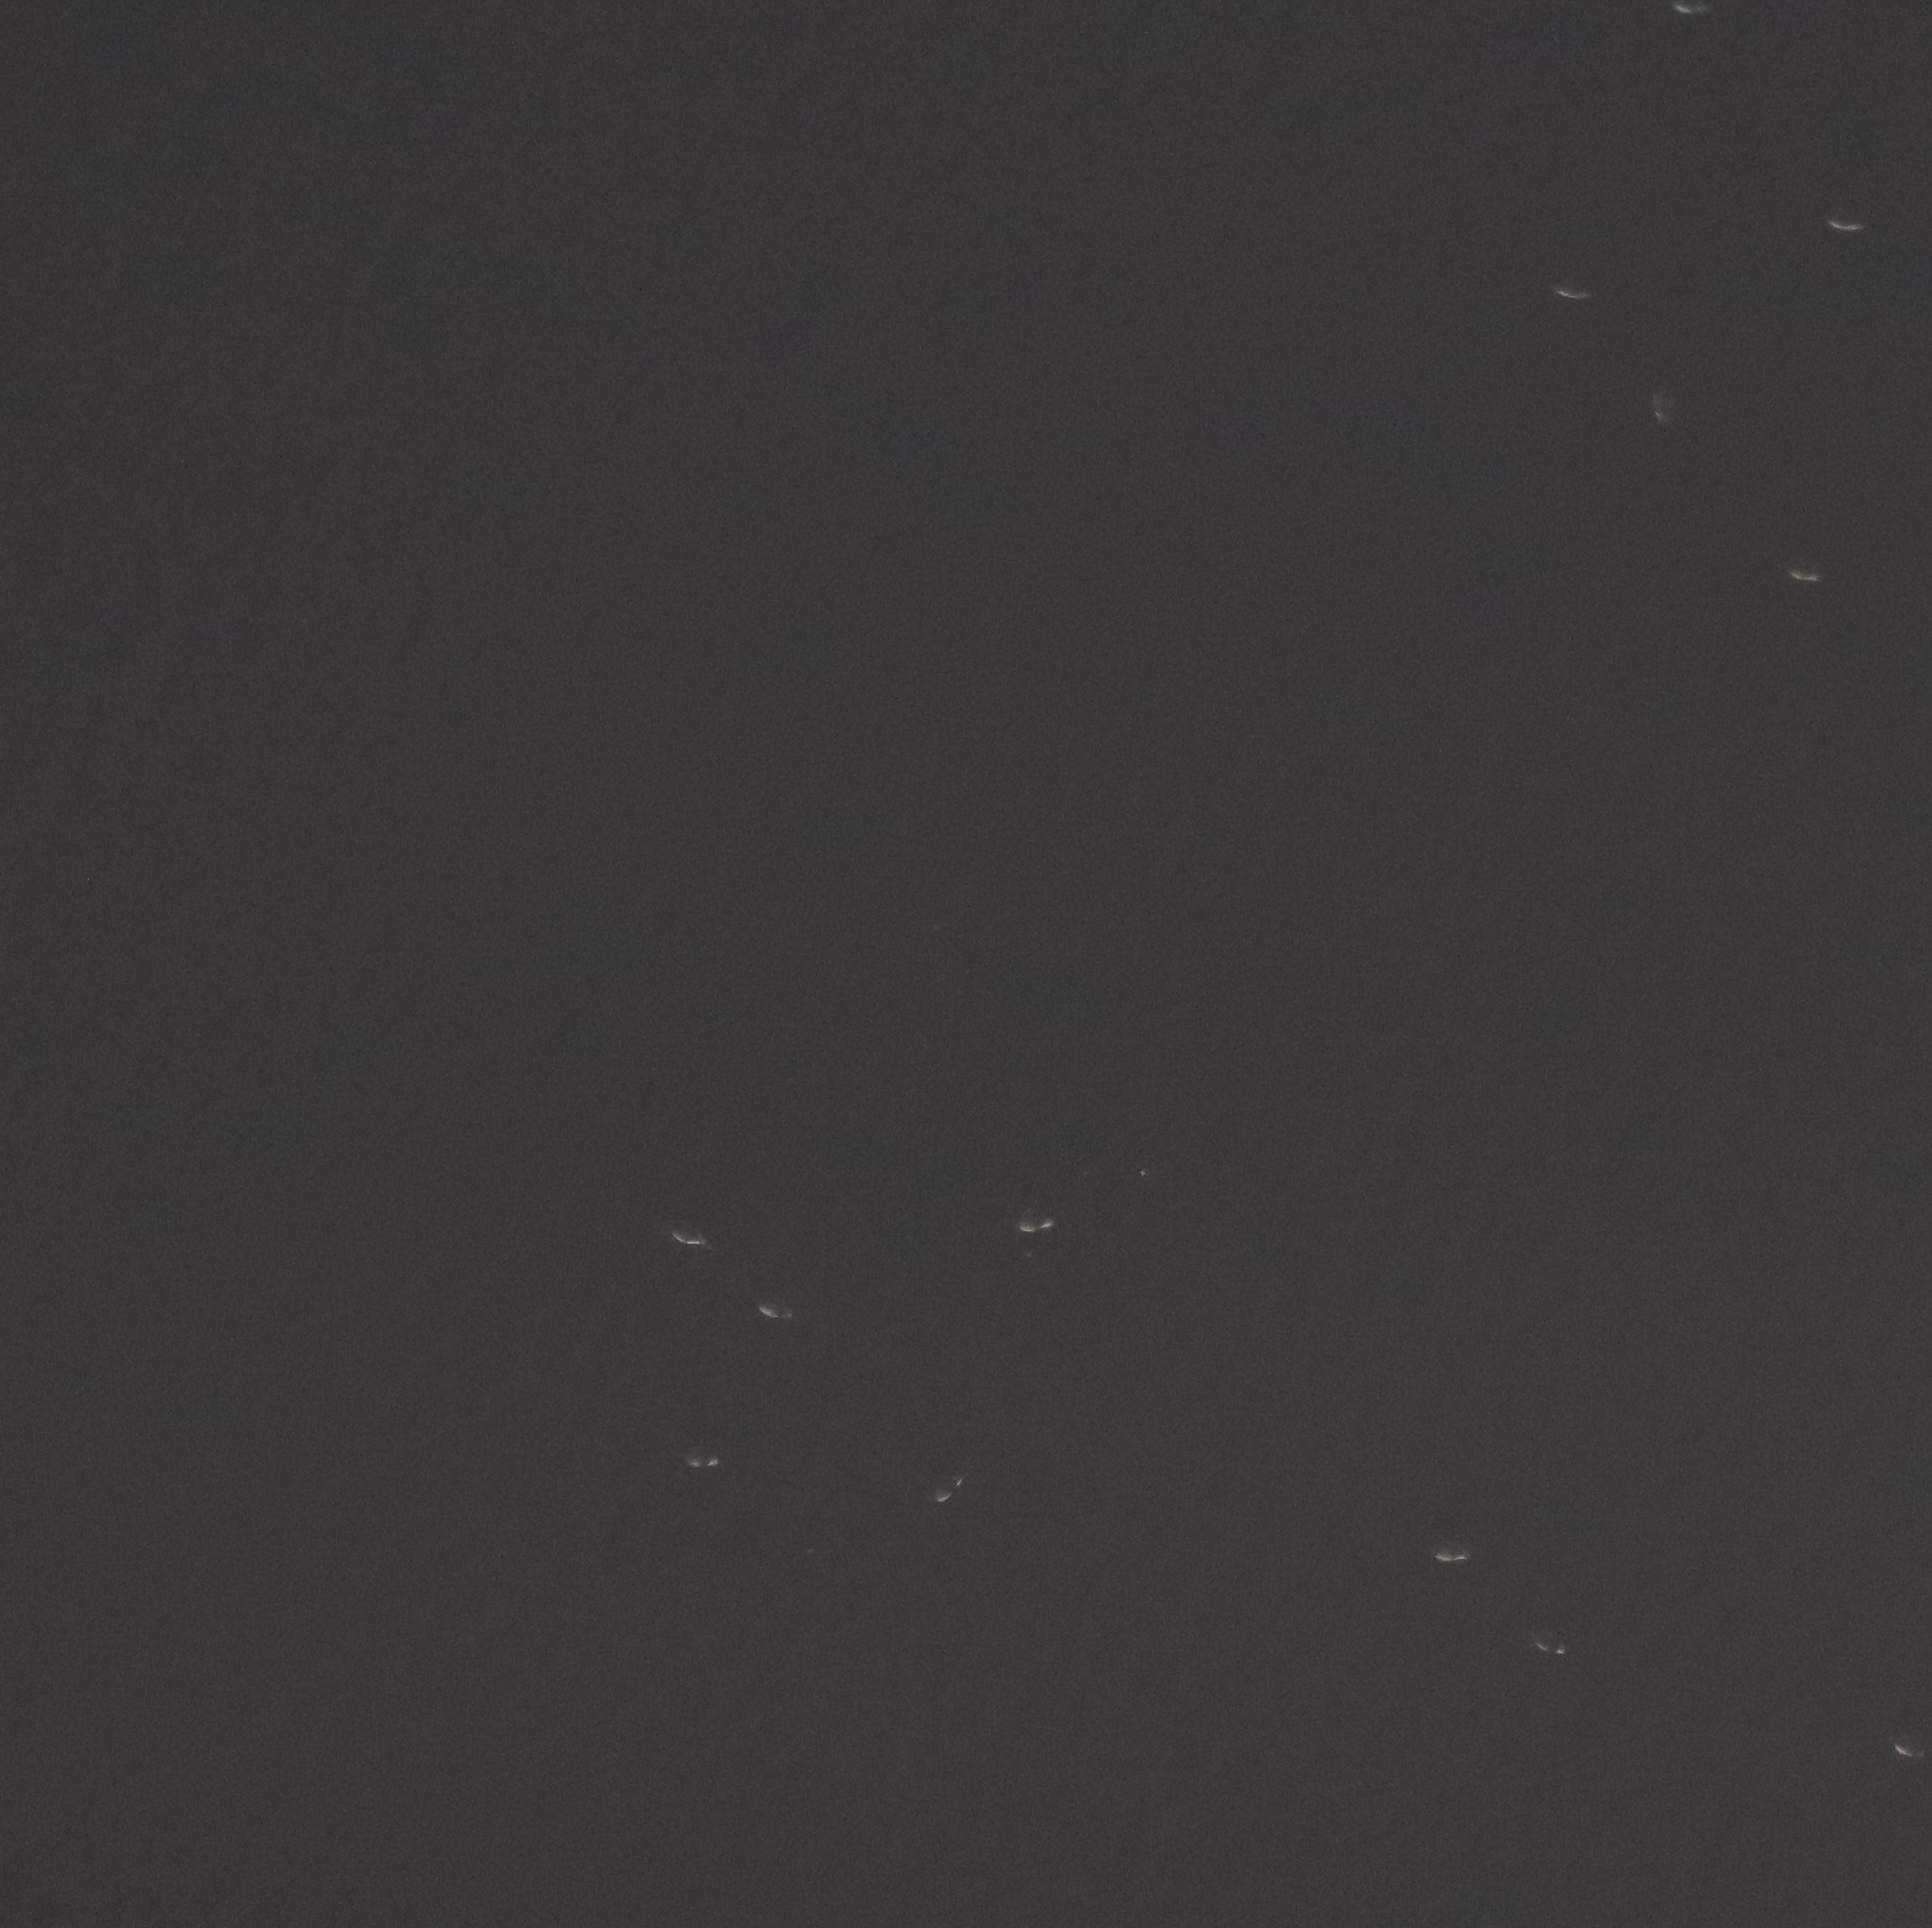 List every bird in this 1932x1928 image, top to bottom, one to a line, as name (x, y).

brant (1687, 9)
brant (1841, 222)
brant (1564, 287)
brant (1664, 408)
brant (1802, 571)
brant (1043, 1225)
brant (692, 1238)
brant (774, 1309)
brant (710, 1459)
brant (943, 1487)
brant (1452, 1559)
brant (1550, 1643)
brant (1905, 1749)